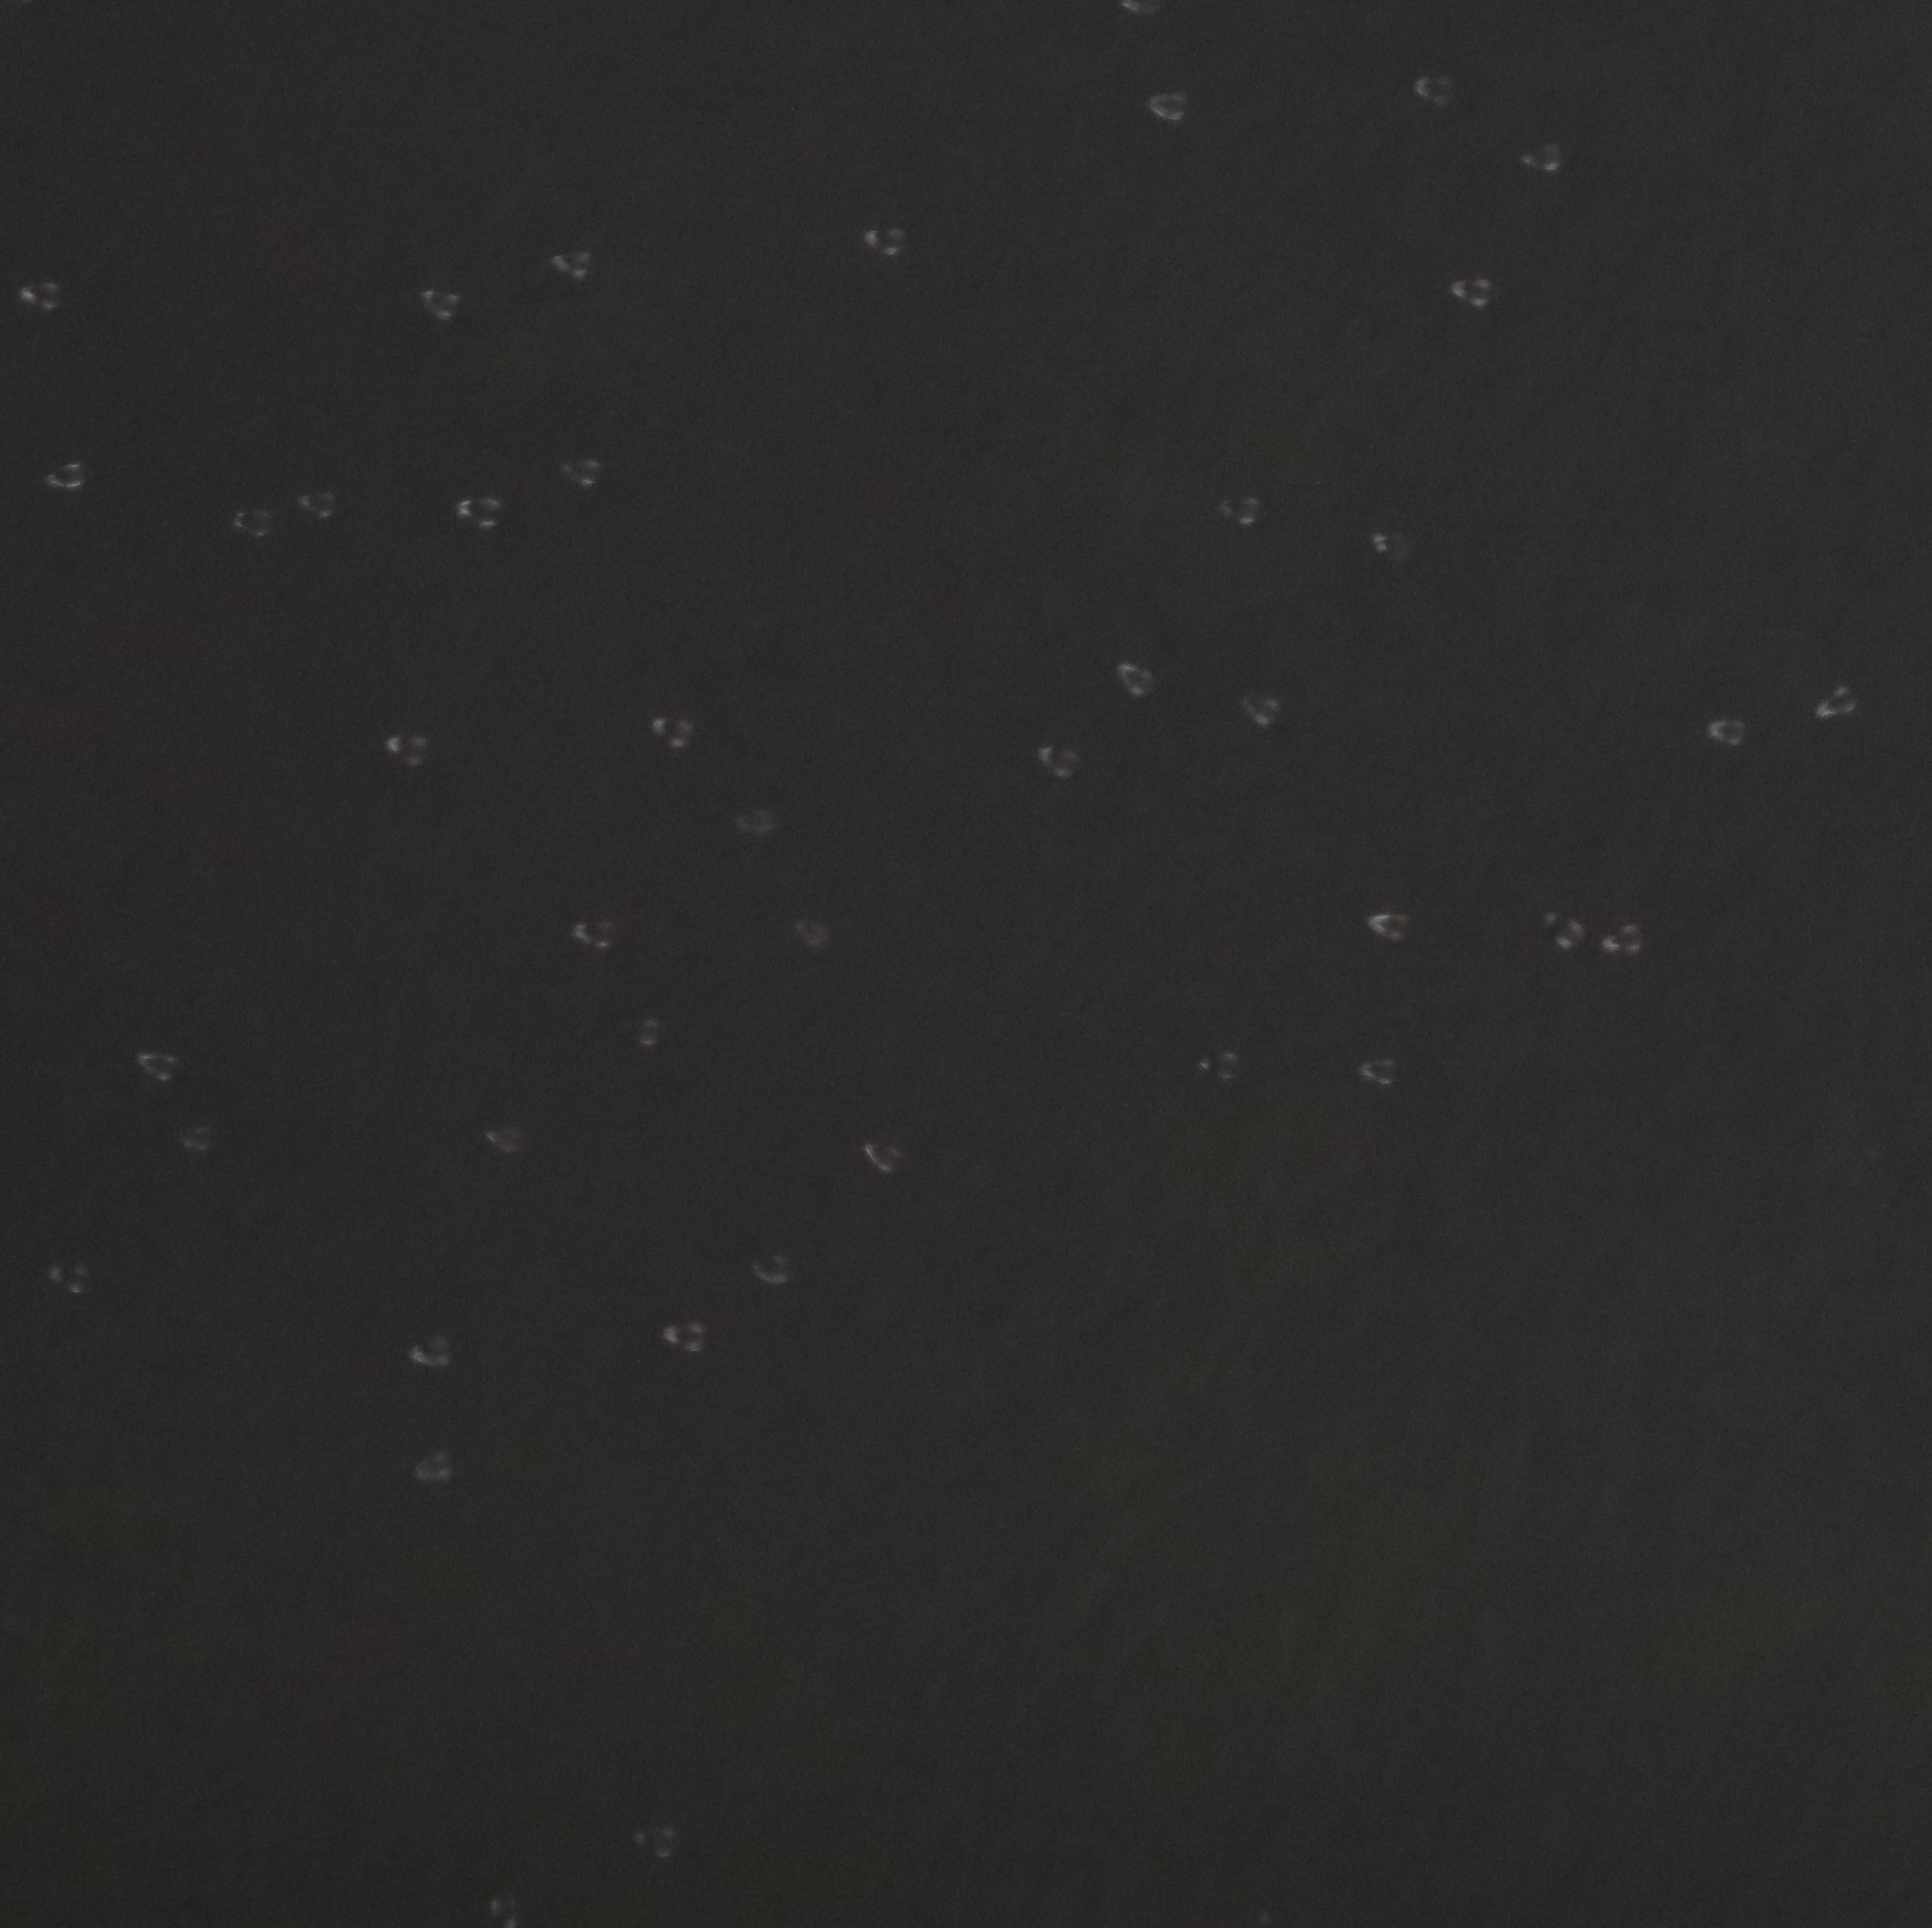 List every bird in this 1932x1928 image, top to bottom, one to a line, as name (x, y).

brant (1141, 4)
brant (1437, 96)
brant (1169, 104)
brant (1547, 156)
brant (892, 239)
brant (580, 274)
brant (44, 289)
brant (1475, 292)
brant (450, 303)
brant (588, 472)
brant (64, 480)
brant (315, 496)
brant (1244, 502)
brant (484, 512)
brant (262, 528)
brant (1386, 551)
brant (1136, 666)
brant (1839, 703)
brant (1270, 713)
brant (670, 730)
brant (1729, 731)
brant (409, 748)
brant (1062, 760)
brant (761, 828)
brant (1388, 926)
brant (812, 936)
brant (1560, 939)
brant (1625, 939)
brant (593, 940)
brant (657, 1030)
brant (1224, 1063)
brant (1381, 1070)
brant (155, 1072)
brant (515, 1144)
brant (205, 1145)
brant (878, 1149)
brant (773, 1272)
brant (63, 1277)
brant (684, 1328)
brant (438, 1358)
brant (429, 1461)
brant (660, 1848)
brant (505, 1907)